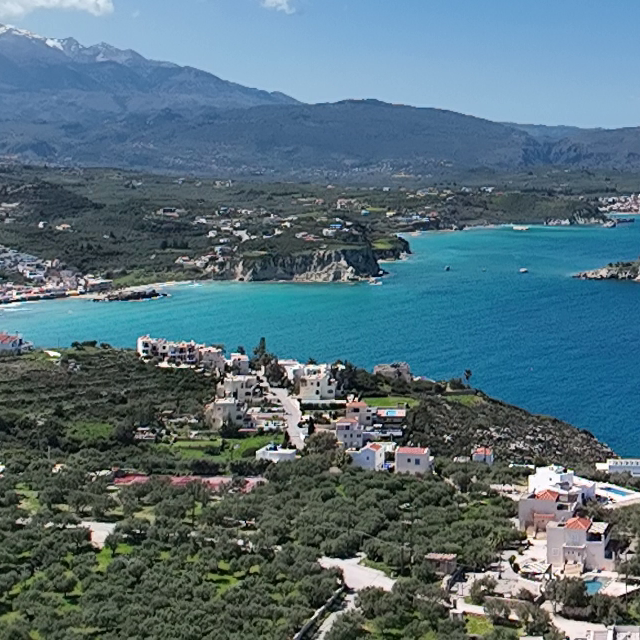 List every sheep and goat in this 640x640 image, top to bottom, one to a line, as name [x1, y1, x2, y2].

None